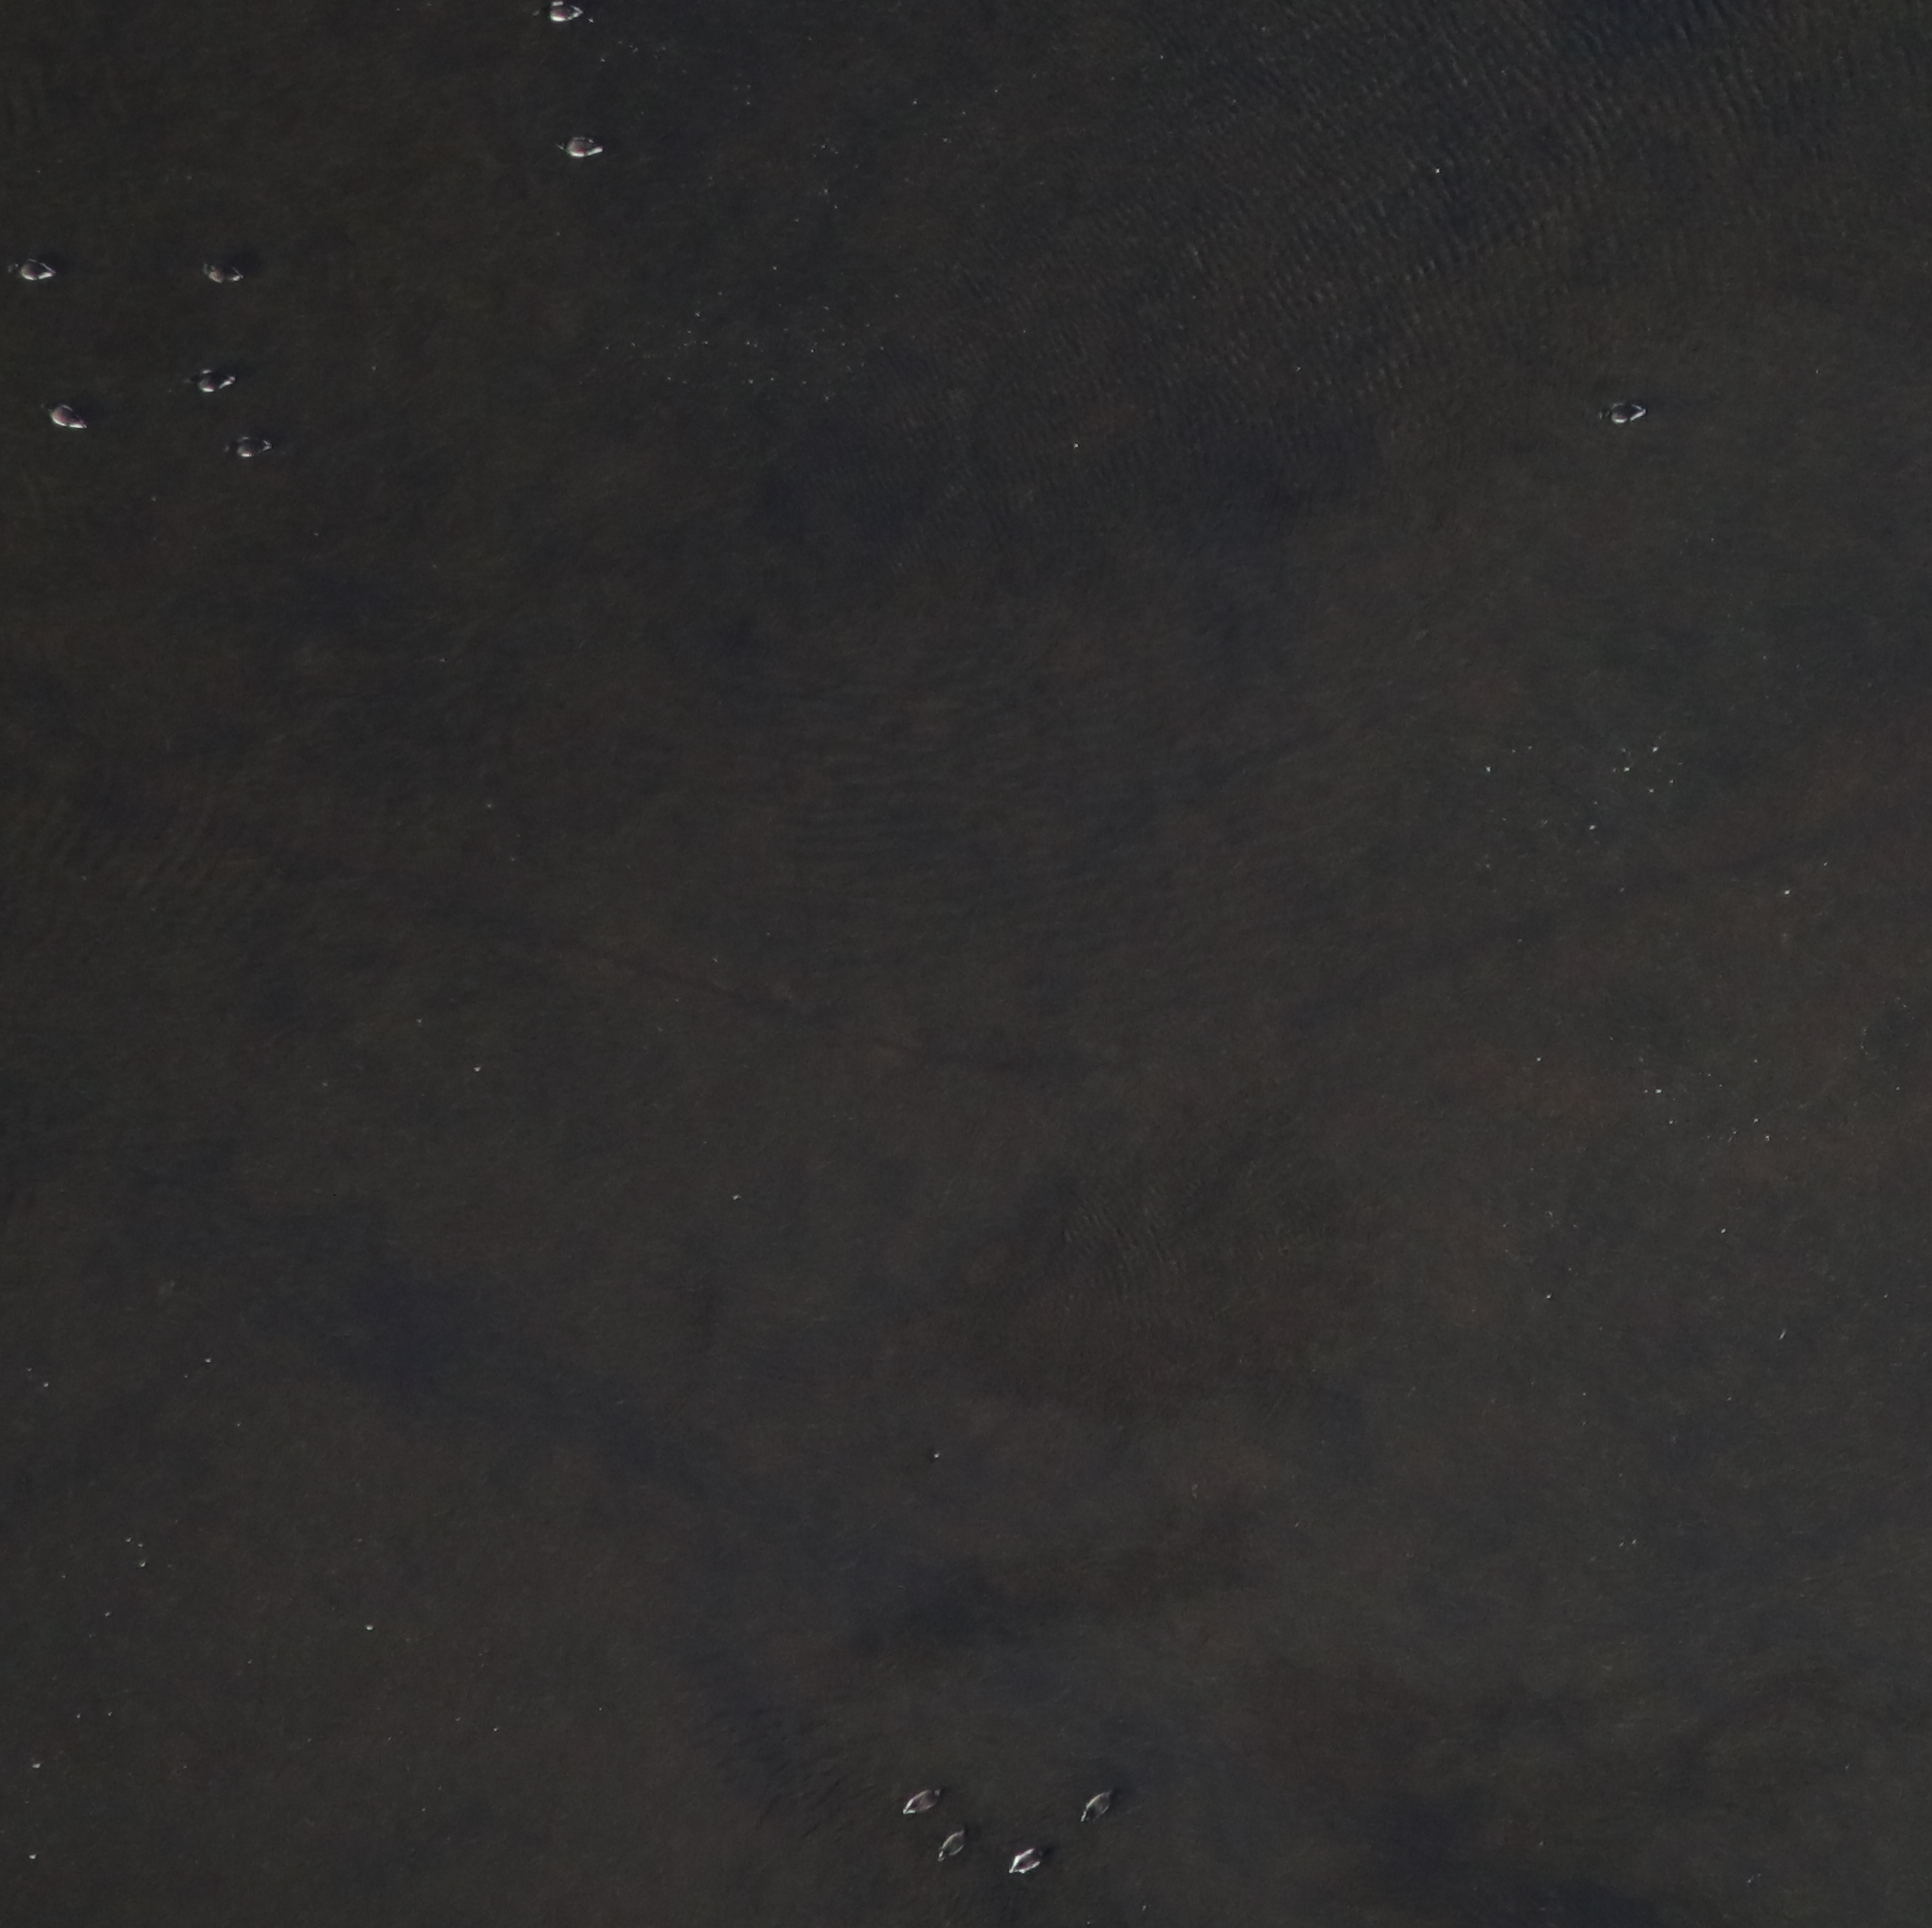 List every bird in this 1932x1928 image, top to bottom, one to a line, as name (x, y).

brant (564, 12)
brant (580, 147)
brant (228, 269)
brant (44, 272)
brant (221, 380)
brant (1622, 413)
brant (66, 417)
brant (253, 443)
brant (922, 1802)
brant (1100, 1806)
brant (953, 1845)
brant (1028, 1861)